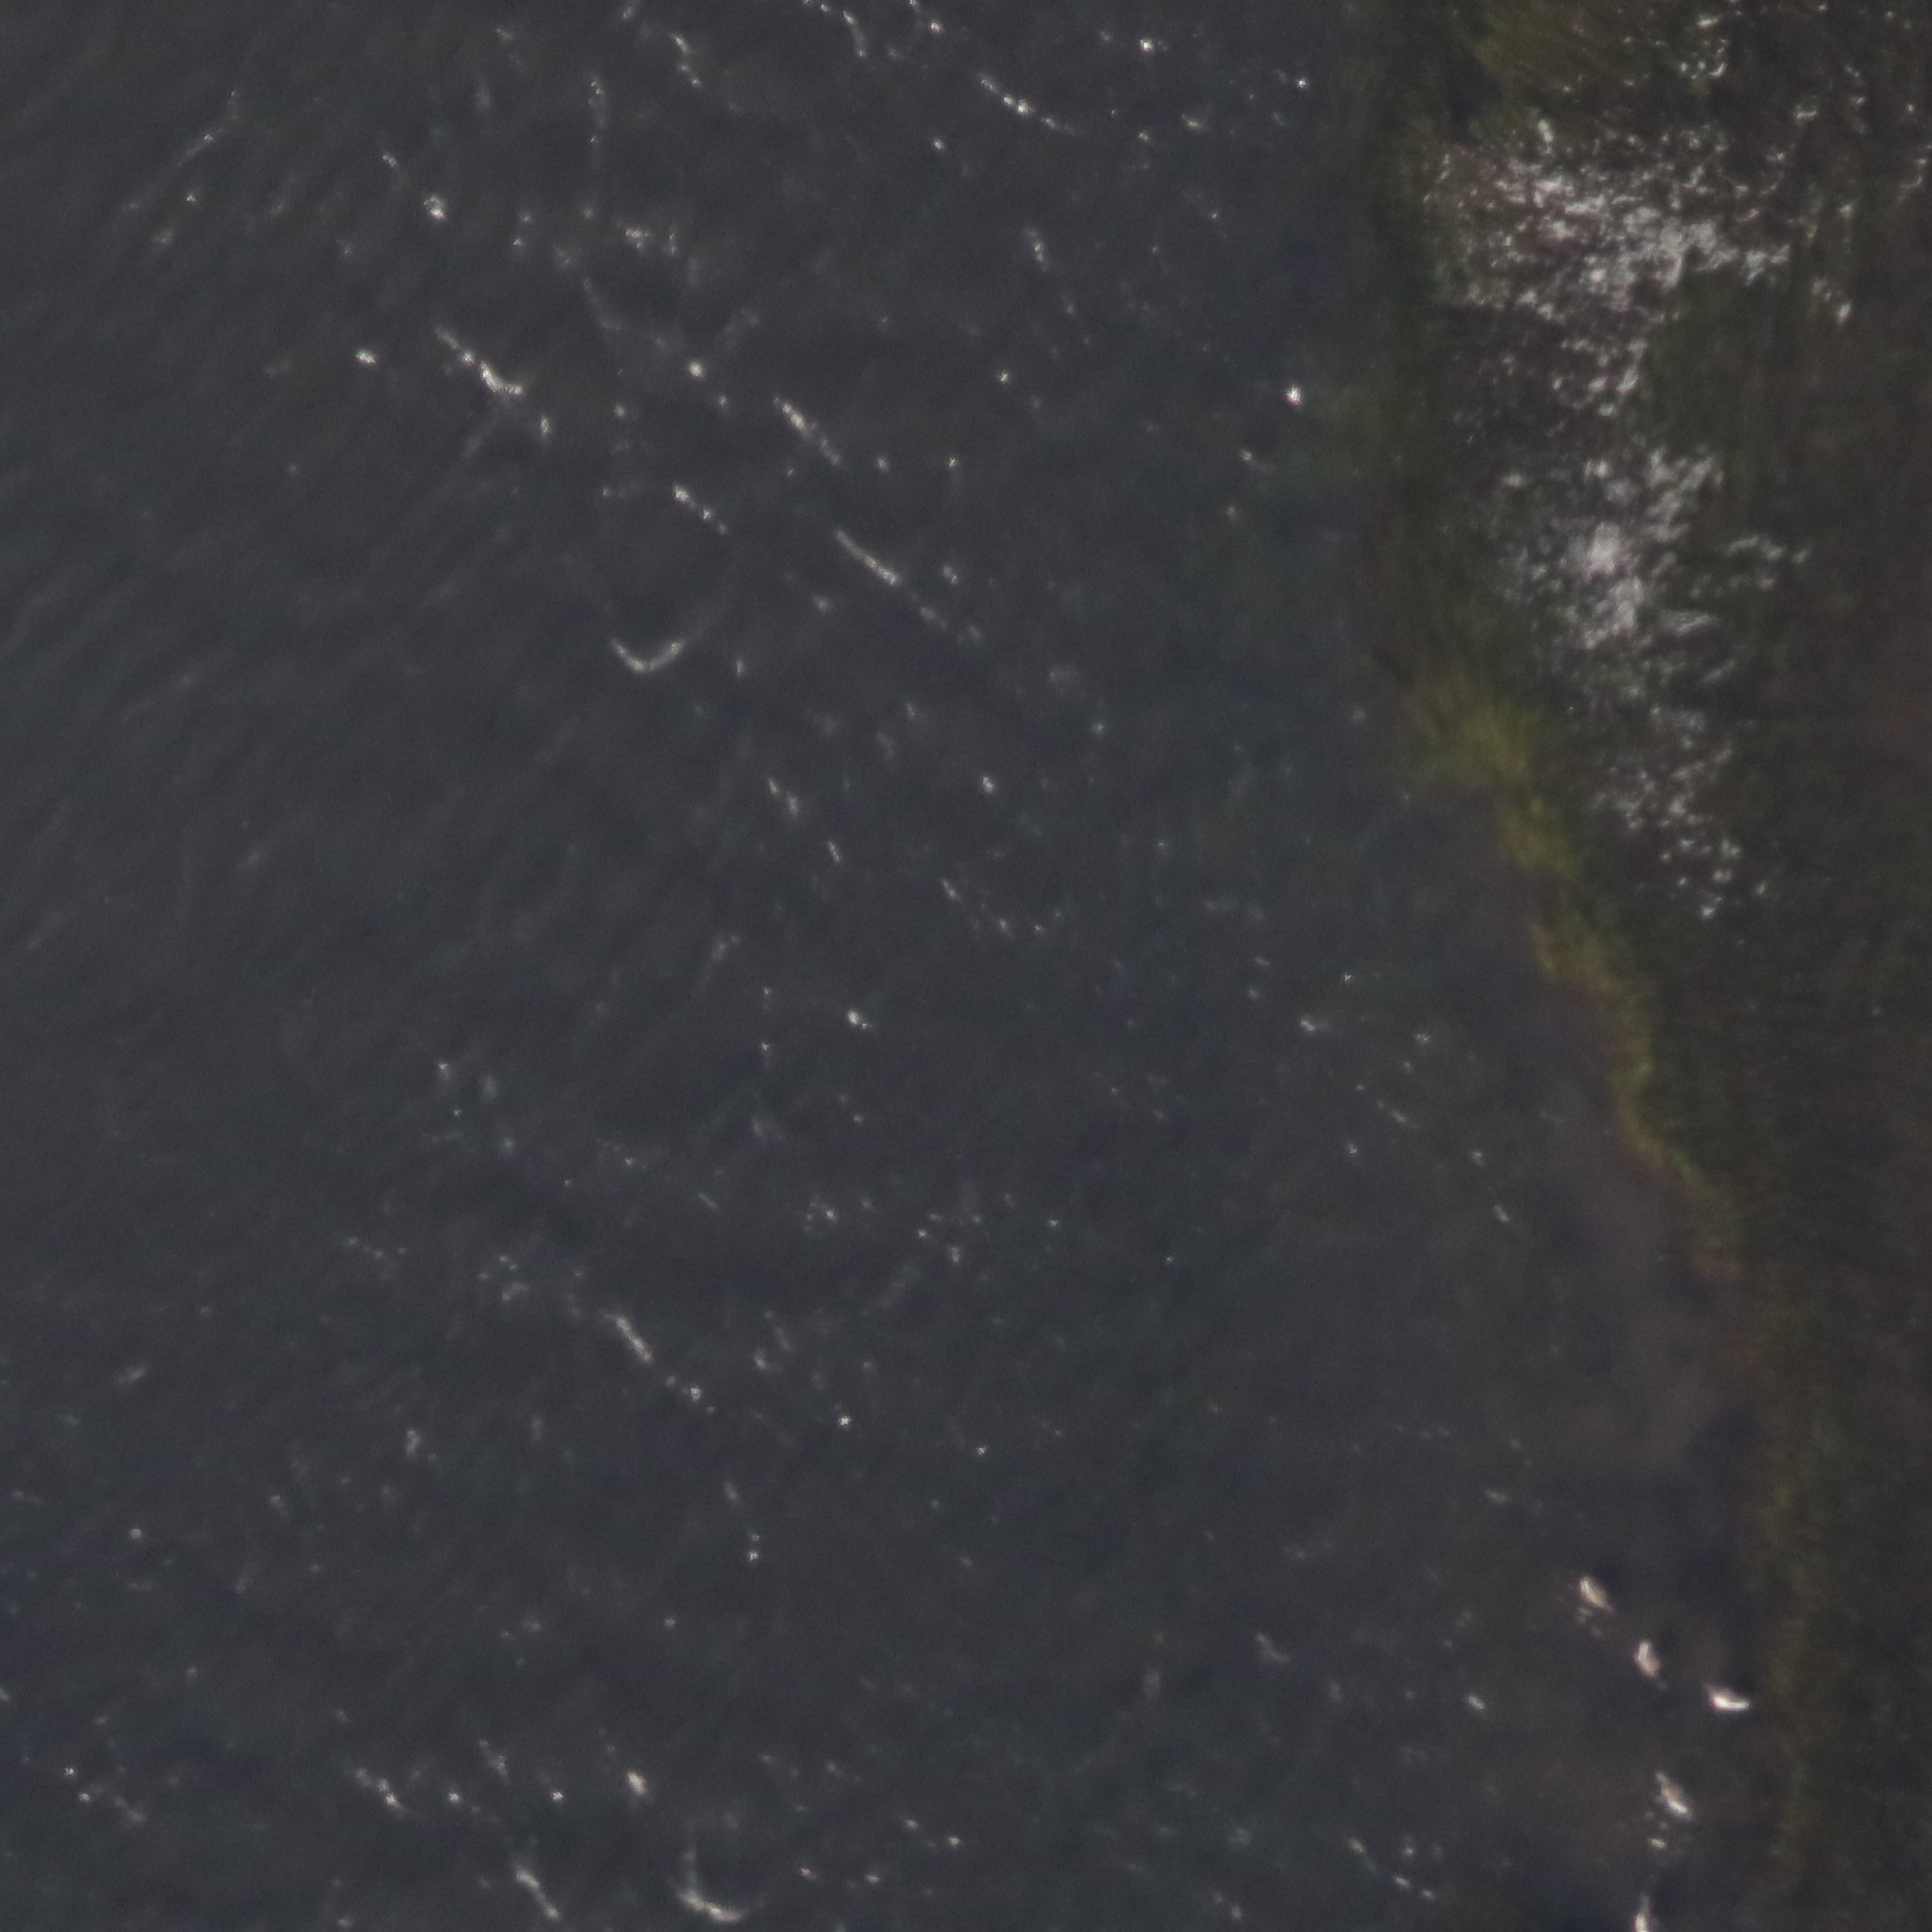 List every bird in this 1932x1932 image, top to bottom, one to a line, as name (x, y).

brant (1598, 1599)
brant (1645, 1655)
brant (1723, 1699)
brant (1674, 1785)
brant (1641, 1928)